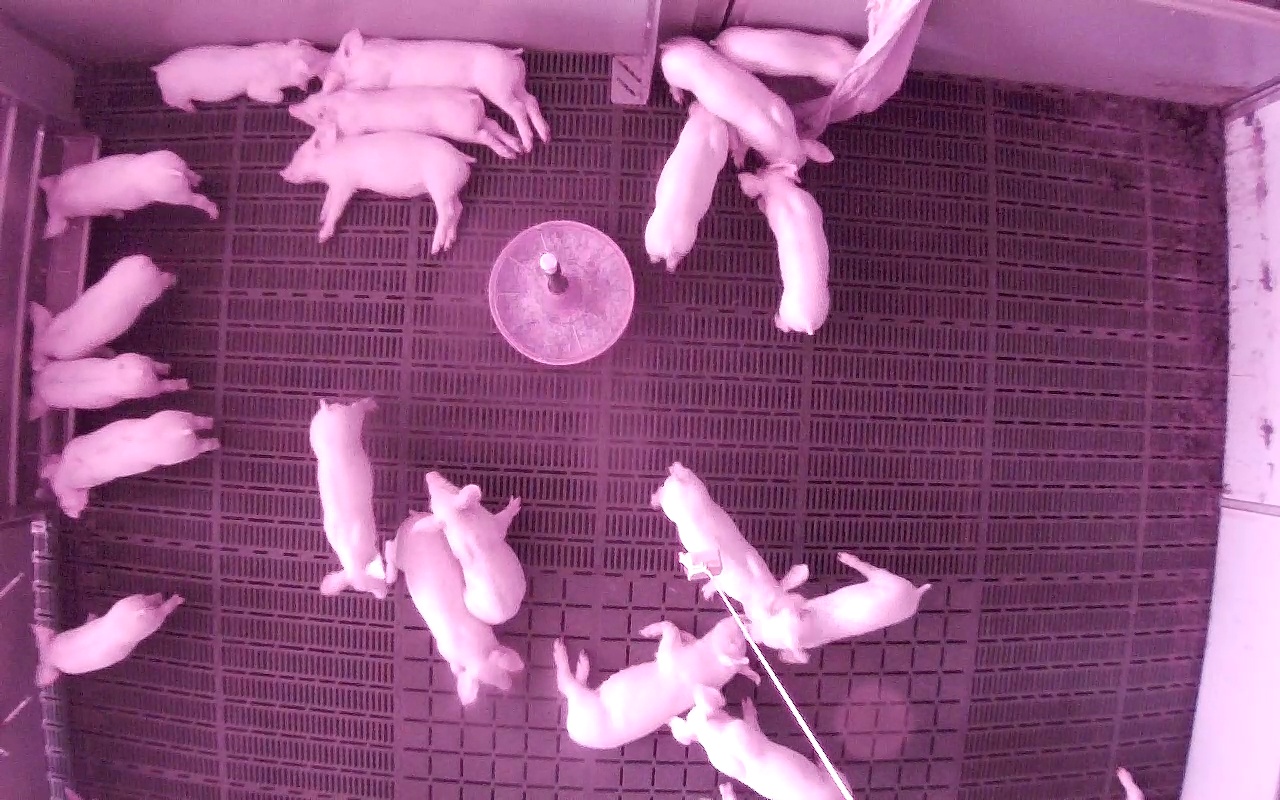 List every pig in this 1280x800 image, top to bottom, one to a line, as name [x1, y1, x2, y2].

pig [710, 25, 861, 87]
pig [329, 29, 551, 154]
pig [658, 36, 834, 184]
pig [149, 38, 334, 112]
pig [287, 73, 526, 159]
pig [643, 99, 740, 273]
pig [279, 112, 479, 256]
pig [35, 150, 218, 240]
pig [738, 162, 833, 337]
pig [29, 253, 180, 362]
pig [25, 349, 190, 419]
pig [308, 394, 390, 602]
pig [35, 406, 219, 518]
pig [651, 461, 810, 622]
pig [413, 471, 529, 624]
pig [384, 508, 526, 707]
pig [747, 551, 933, 664]
pig [28, 590, 185, 690]
pig [553, 613, 760, 751]
pig [668, 685, 855, 798]